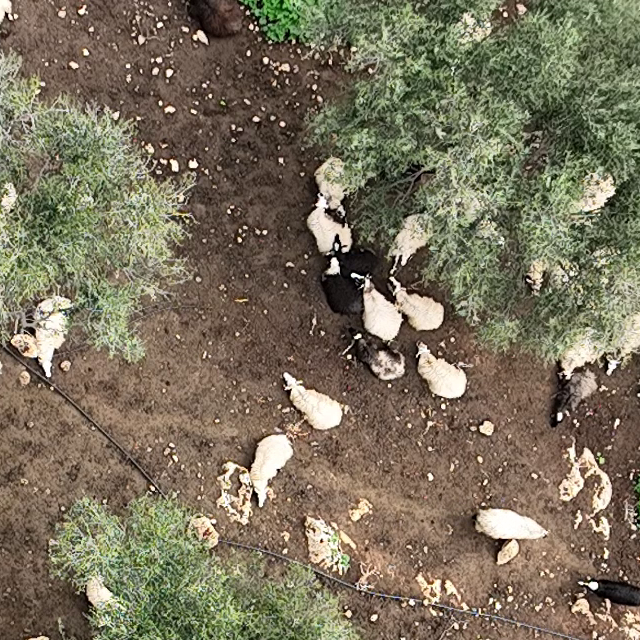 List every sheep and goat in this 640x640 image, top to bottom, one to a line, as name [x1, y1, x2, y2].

sheep [186, 0, 248, 39]
sheep [0, 1, 12, 36]
sheep [433, 11, 493, 62]
sheep [313, 156, 349, 217]
sheep [571, 165, 616, 214]
sheep [306, 193, 352, 257]
sheep [386, 211, 433, 277]
sheep [322, 234, 357, 315]
sheep [347, 249, 396, 303]
sheep [361, 277, 402, 340]
sheep [385, 277, 445, 330]
sheep [32, 295, 70, 379]
sheep [605, 314, 639, 373]
sheep [347, 329, 406, 381]
sheep [557, 329, 604, 384]
sheep [415, 345, 468, 400]
sheep [281, 369, 343, 432]
sheep [549, 369, 597, 427]
sheep [251, 435, 295, 509]
sheep [473, 506, 551, 541]
sheep [86, 573, 120, 612]
sheep [577, 580, 639, 605]